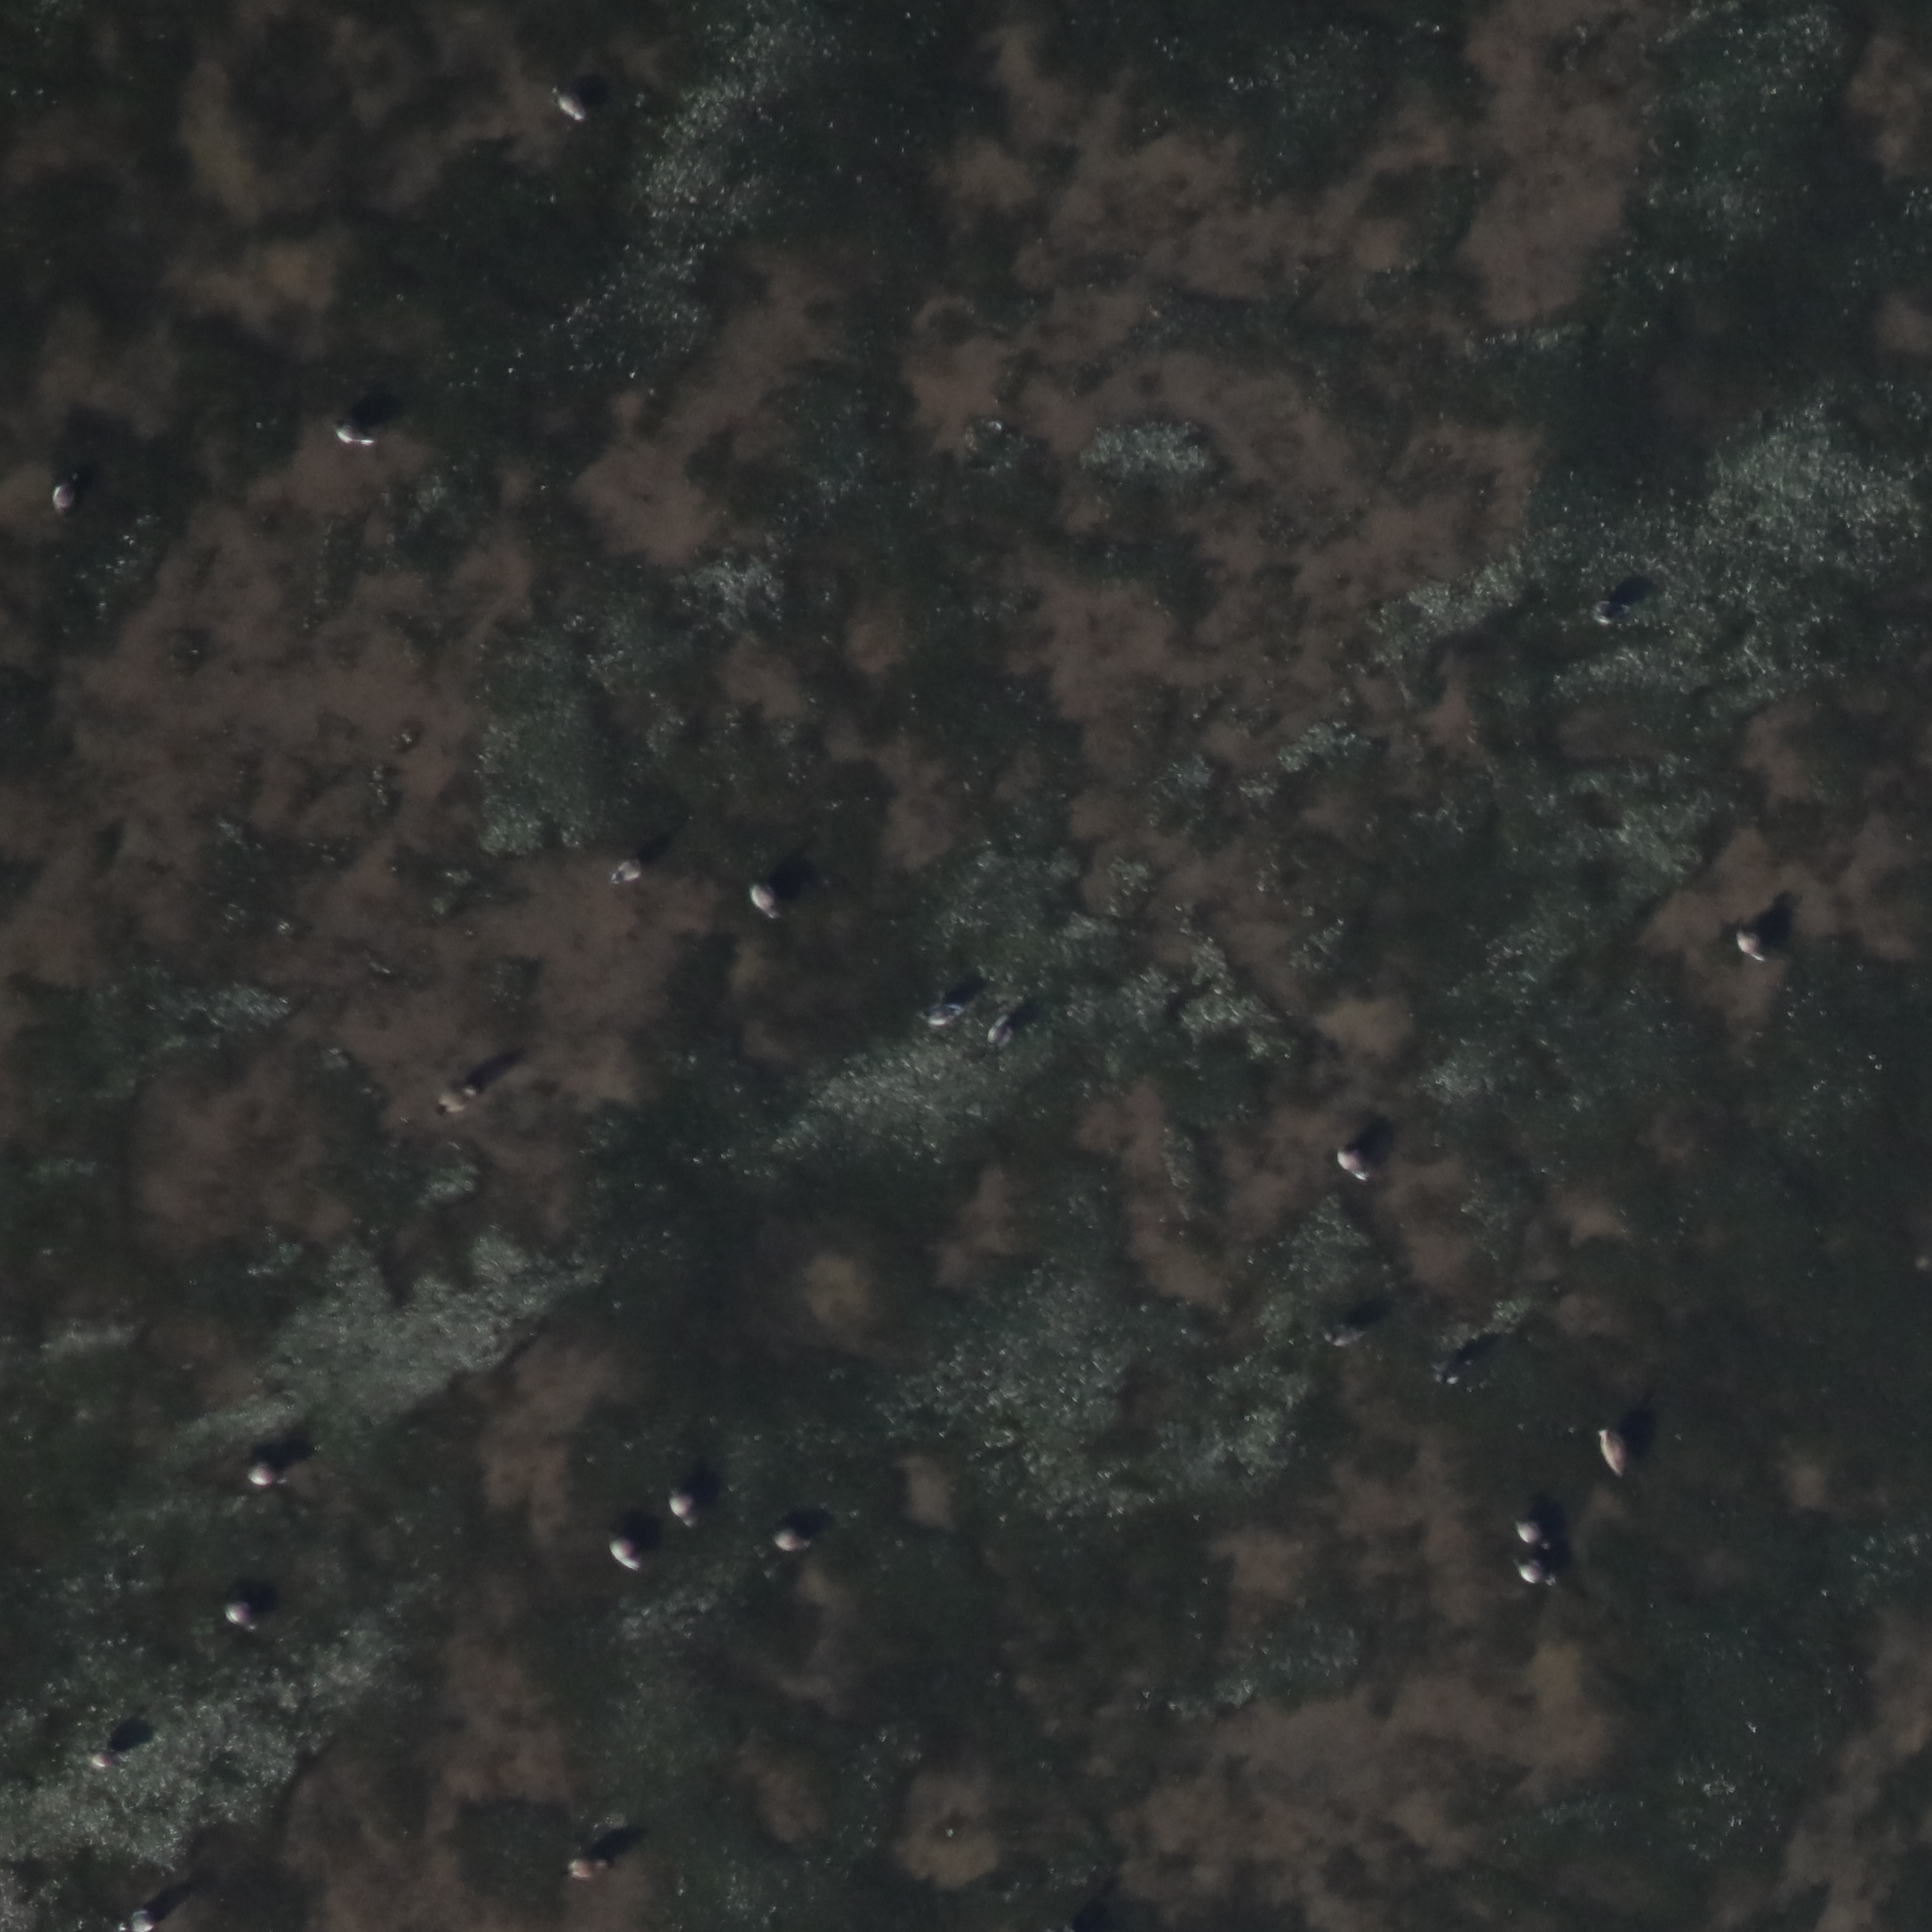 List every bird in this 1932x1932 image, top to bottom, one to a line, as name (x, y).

brant (570, 103)
brant (350, 431)
brant (64, 495)
brant (1610, 609)
brant (628, 867)
brant (763, 896)
brant (1753, 946)
brant (938, 1011)
brant (999, 1033)
Canada goose (454, 1098)
brant (1353, 1163)
brant (1342, 1332)
brant (1453, 1367)
Canada goose (1613, 1452)
brant (263, 1475)
brant (675, 1501)
brant (1527, 1524)
brant (790, 1539)
brant (627, 1551)
brant (1527, 1570)
brant (241, 1612)
brant (101, 1753)
Canada goose (582, 1867)
brant (140, 1923)